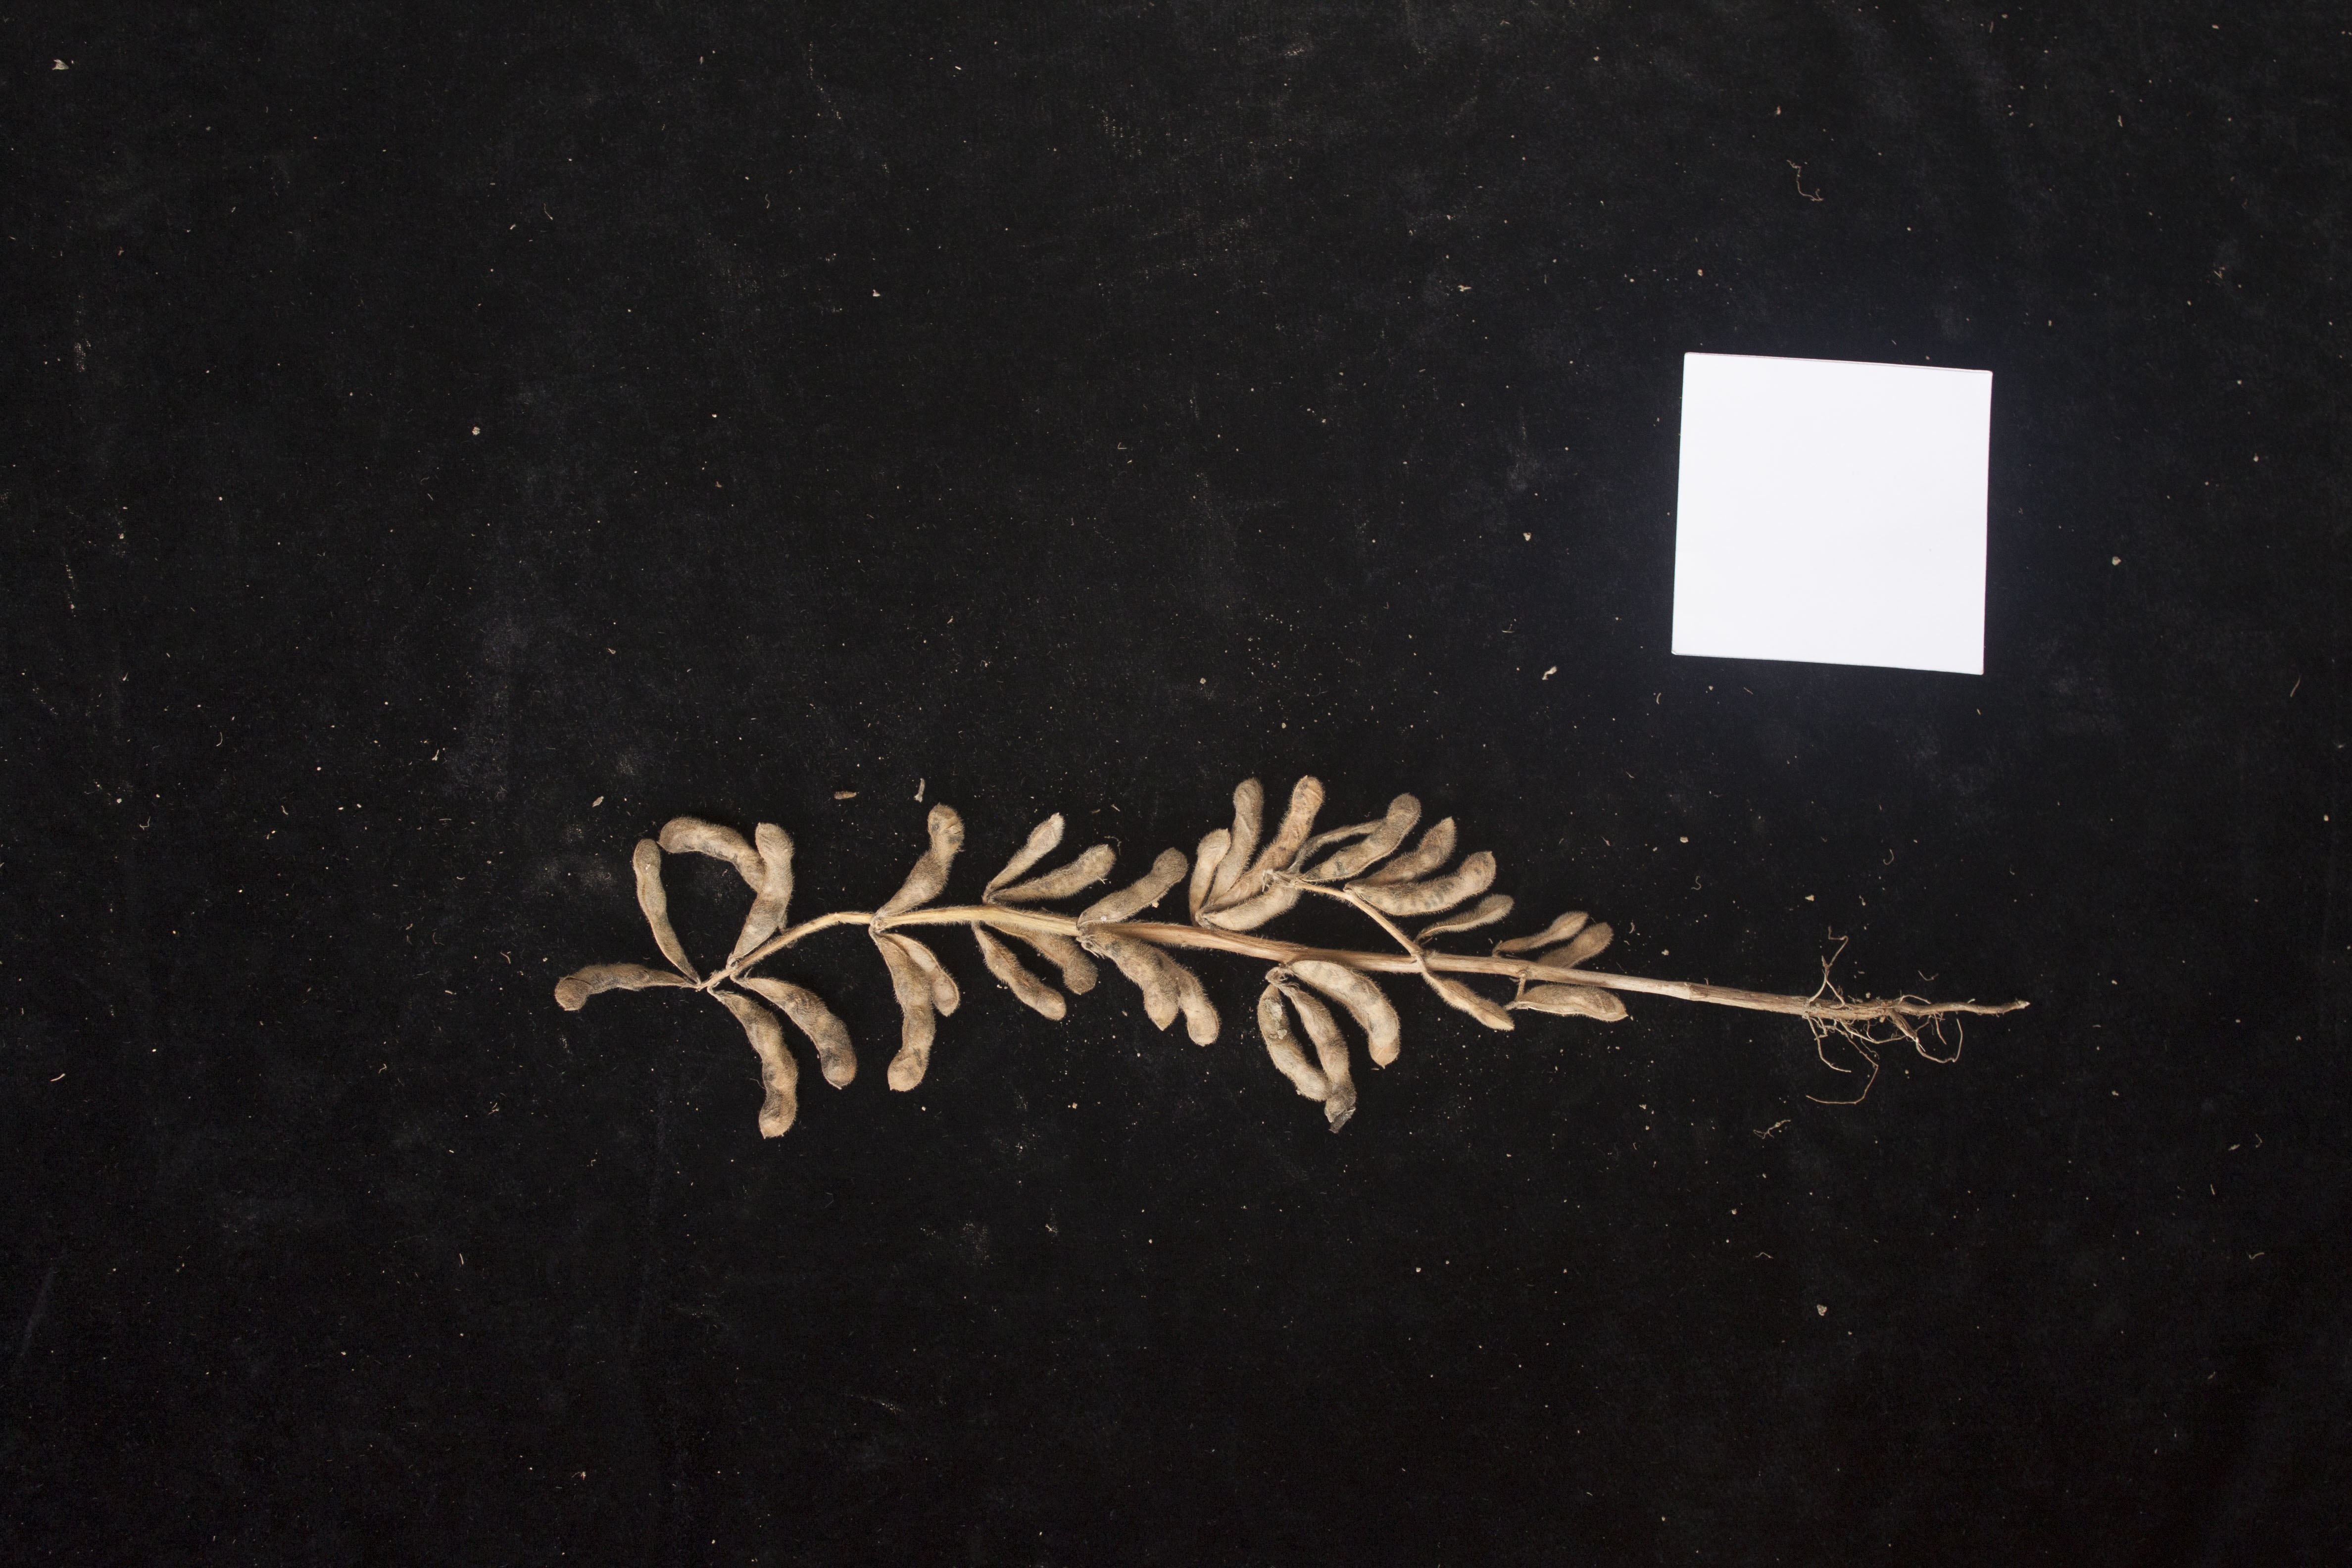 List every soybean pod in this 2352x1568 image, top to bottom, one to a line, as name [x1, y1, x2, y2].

soybean pod [1207, 777, 1323, 912]
soybean pod [1208, 780, 1261, 898]
soybean pod [1304, 796, 1418, 883]
soybean pod [877, 805, 965, 920]
soybean pod [988, 813, 1062, 890]
soybean pod [1361, 817, 1456, 885]
soybean pod [657, 819, 765, 900]
soybean pod [726, 824, 794, 967]
soybean pod [1189, 830, 1229, 919]
soybean pod [985, 842, 1115, 900]
soybean pod [634, 843, 700, 987]
soybean pod [1082, 850, 1189, 923]
soybean pod [1343, 852, 1496, 917]
soybean pod [1197, 879, 1299, 933]
soybean pod [1422, 894, 1512, 942]
soybean pod [1494, 911, 1584, 950]
soybean pod [1542, 925, 1609, 969]
soybean pod [991, 926, 1093, 993]
soybean pod [867, 928, 932, 1094]
soybean pod [975, 930, 1066, 1022]
soybean pod [1078, 930, 1177, 1031]
soybean pod [883, 933, 958, 1014]
soybean pod [1155, 947, 1218, 1046]
soybean pod [1283, 962, 1401, 1069]
soybean pod [554, 967, 692, 1010]
soybean pod [1425, 972, 1514, 1031]
soybean pod [736, 979, 855, 1091]
soybean pod [1510, 986, 1626, 1019]
soybean pod [1258, 987, 1329, 1101]
soybean pod [1281, 990, 1356, 1126]
soybean pod [716, 992, 796, 1135]